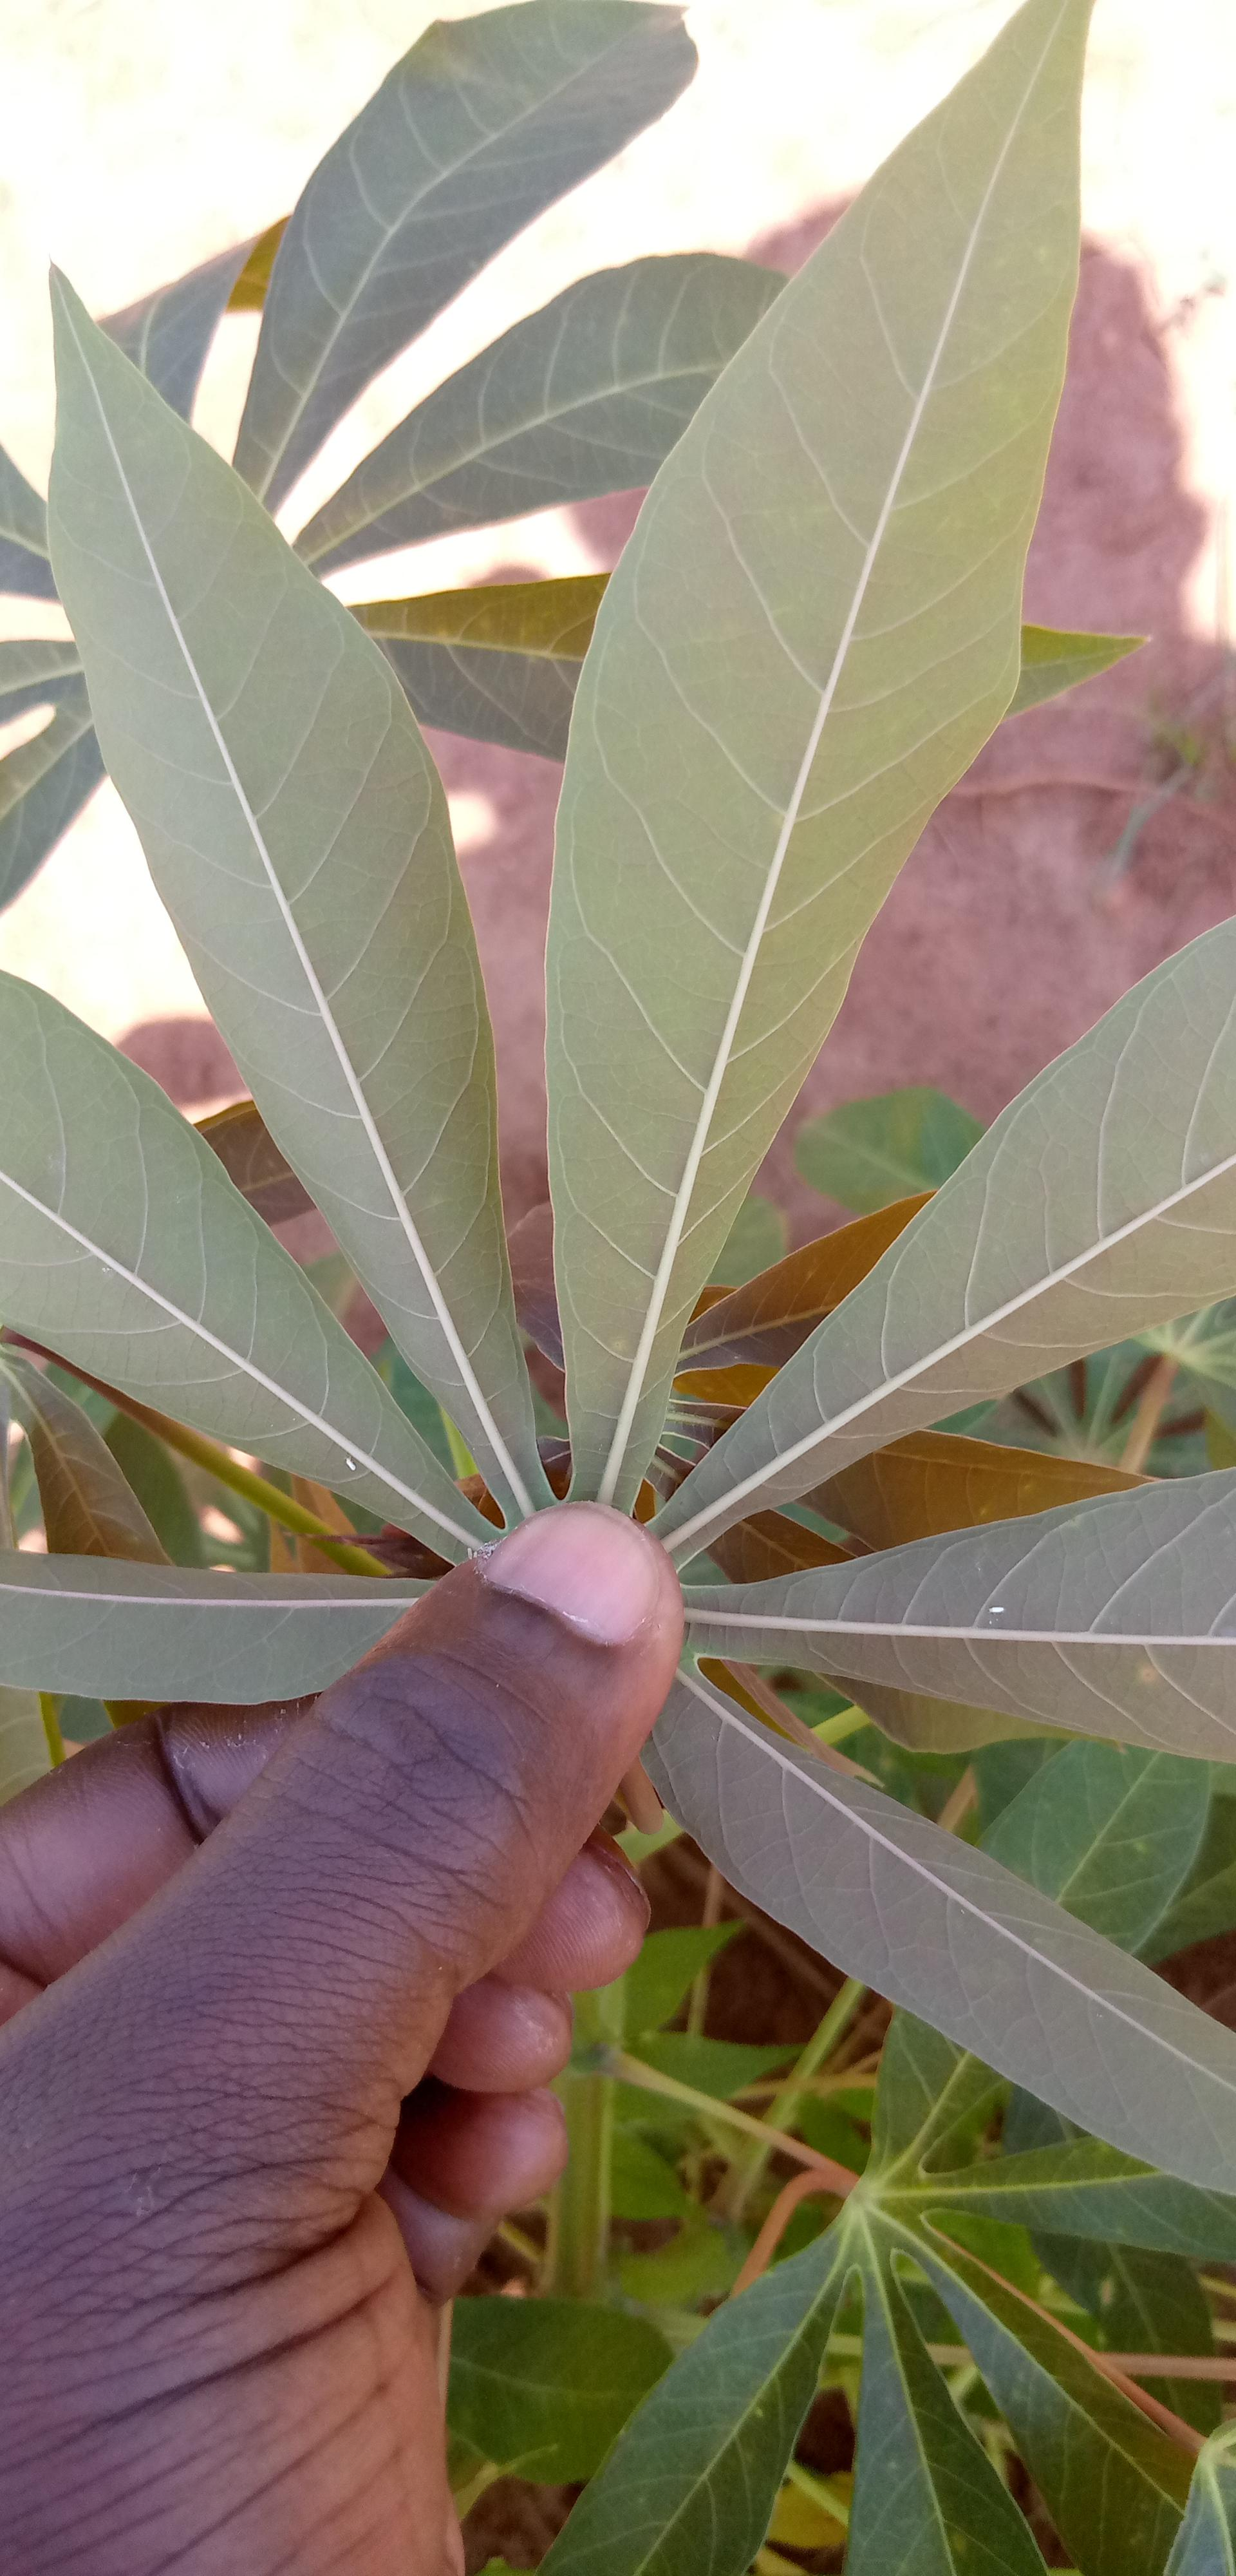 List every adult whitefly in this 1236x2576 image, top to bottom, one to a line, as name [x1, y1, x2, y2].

whitefly [344, 1455, 357, 1473]
whitefly [988, 1604, 1006, 1616]